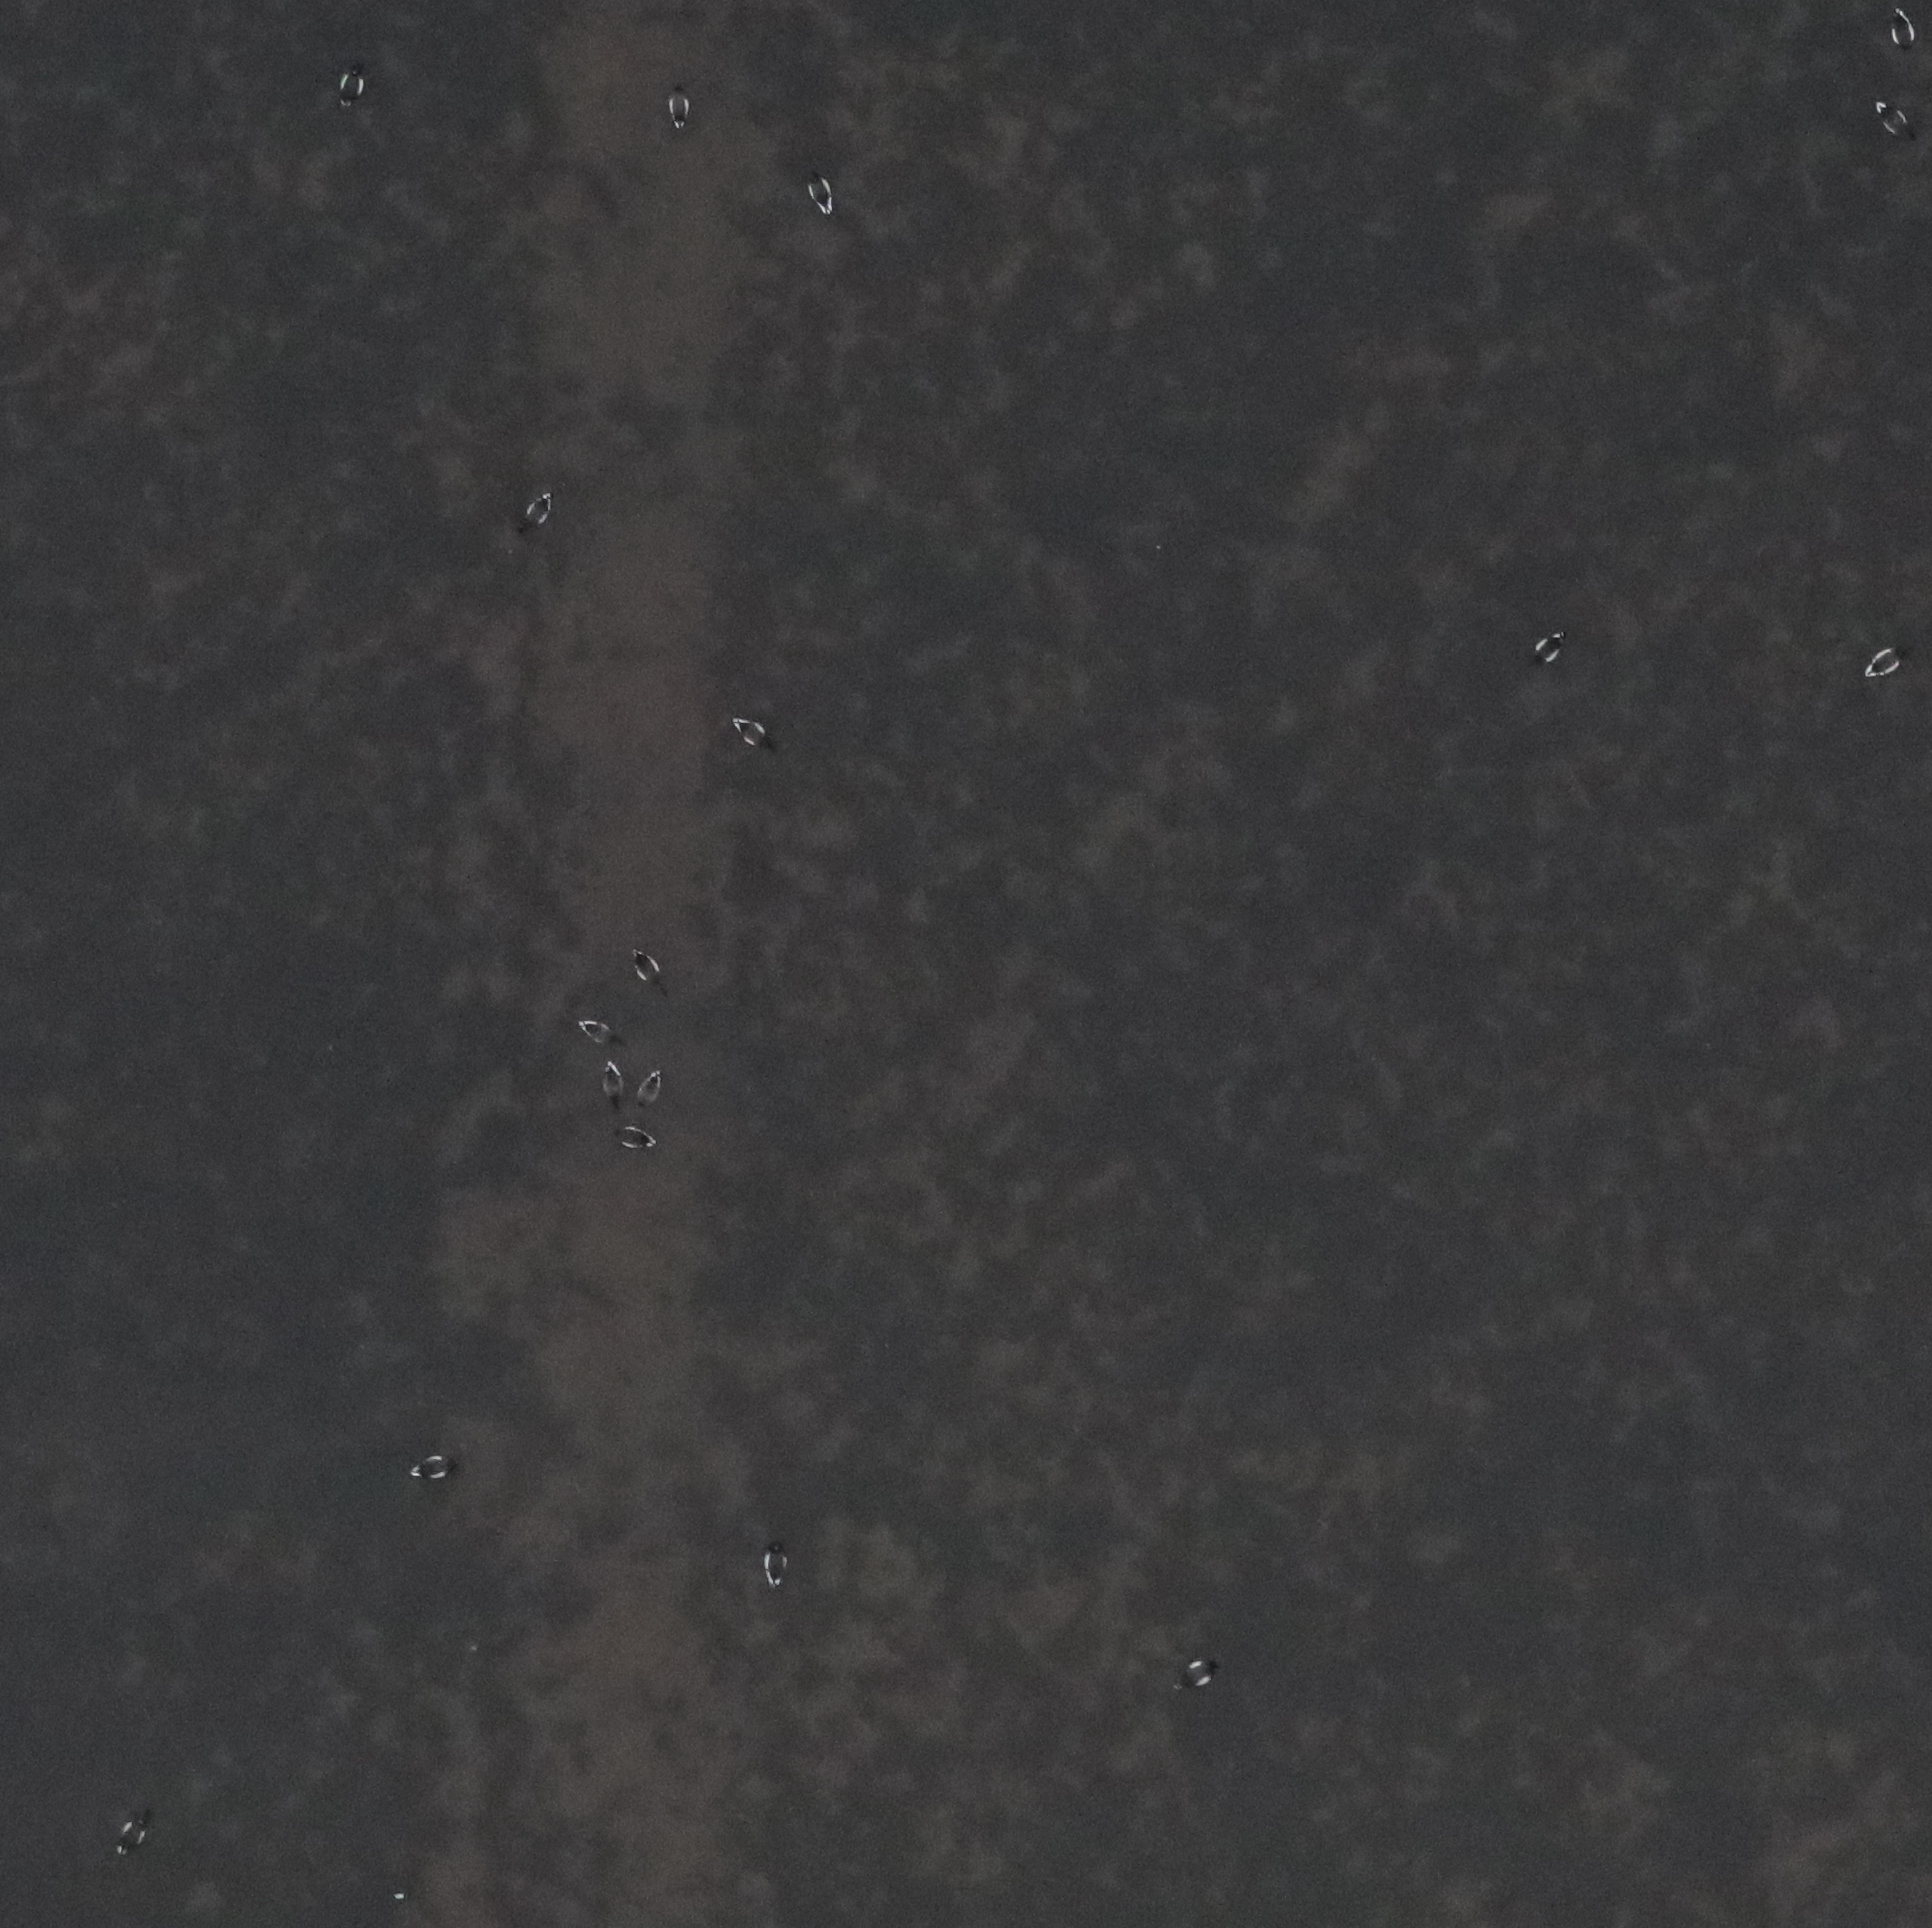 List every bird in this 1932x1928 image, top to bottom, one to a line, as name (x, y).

brant (1901, 29)
brant (351, 86)
brant (678, 105)
brant (1891, 118)
brant (819, 192)
brant (537, 511)
brant (1548, 648)
brant (1884, 663)
brant (750, 734)
brant (647, 968)
brant (595, 1032)
brant (610, 1081)
brant (646, 1089)
brant (633, 1136)
brant (432, 1467)
brant (776, 1563)
brant (1199, 1671)
brant (130, 1836)